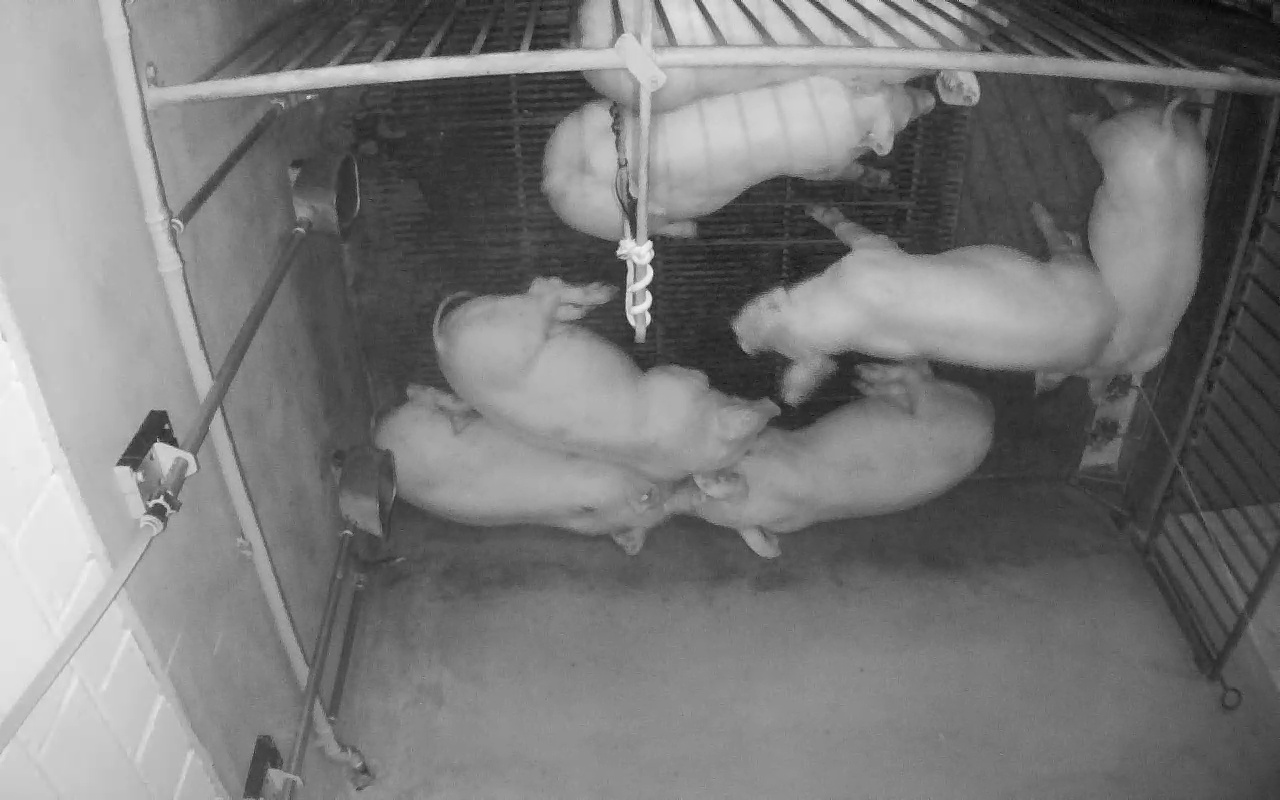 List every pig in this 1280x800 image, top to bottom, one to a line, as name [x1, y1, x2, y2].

pig [561, 0, 1009, 117]
pig [542, 74, 937, 244]
pig [1033, 78, 1207, 407]
pig [729, 203, 1114, 408]
pig [434, 278, 780, 502]
pig [663, 360, 996, 561]
pig [368, 384, 674, 555]